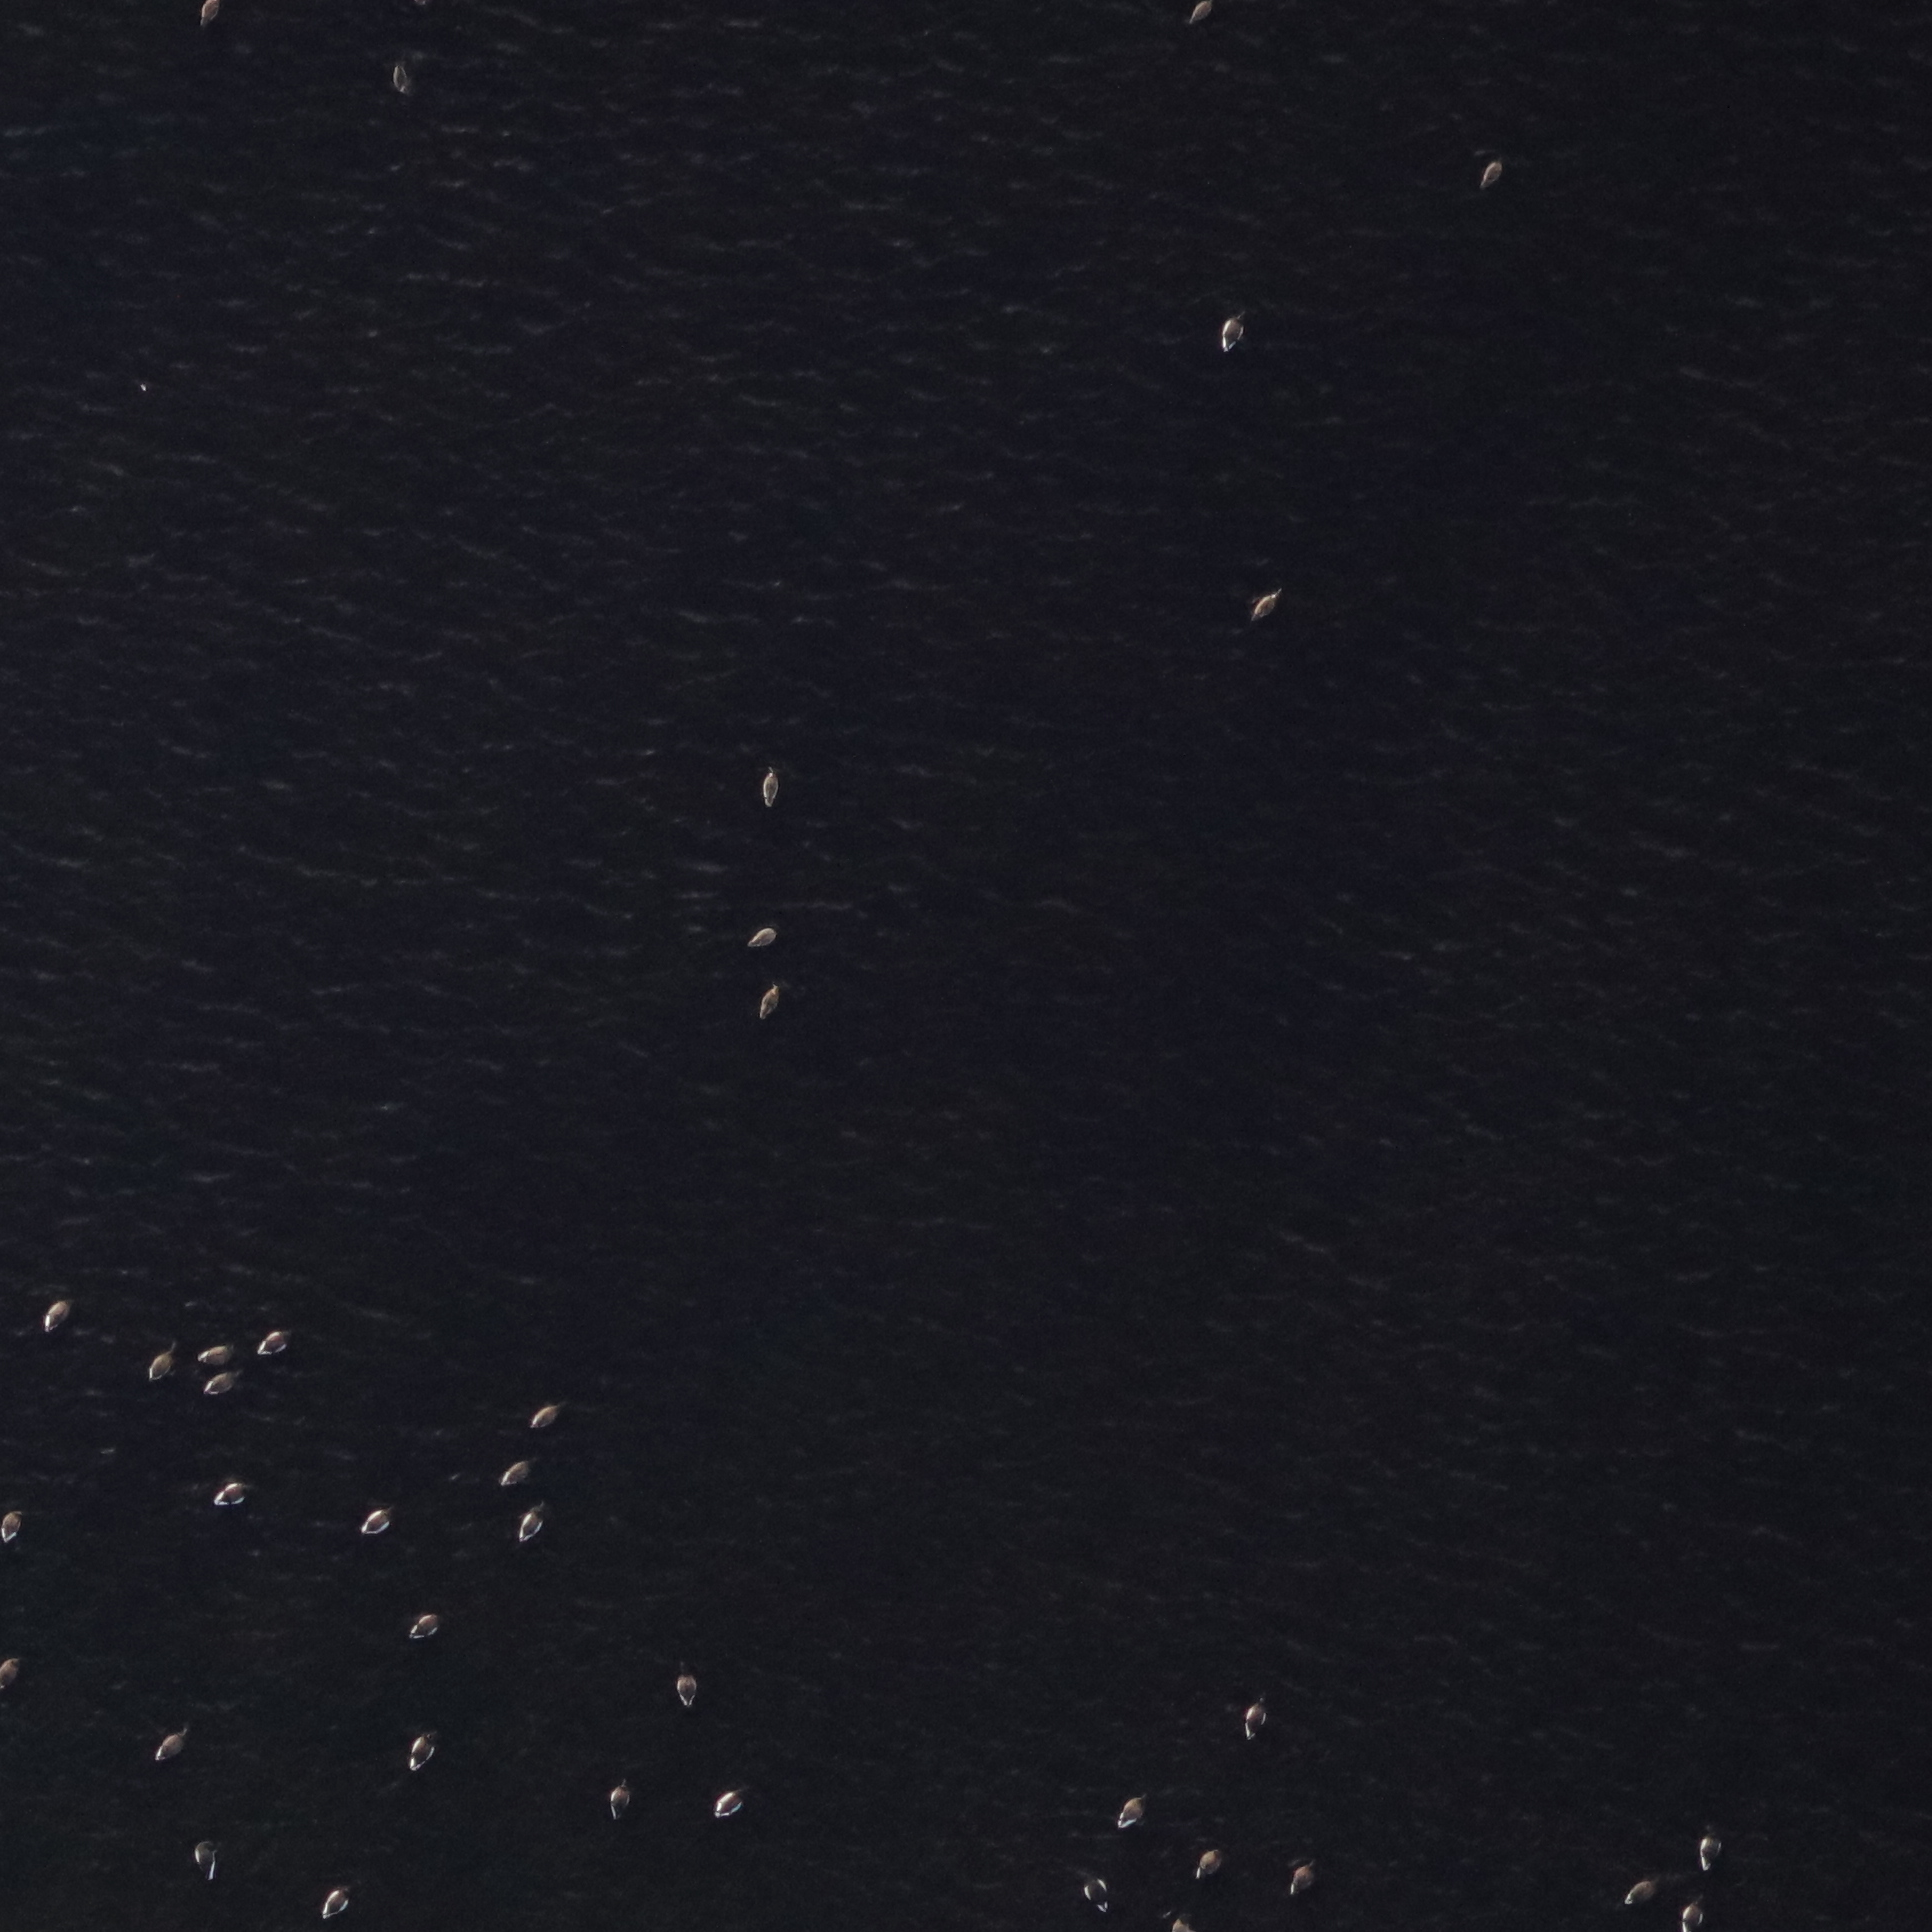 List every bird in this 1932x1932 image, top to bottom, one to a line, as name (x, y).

other bird (214, 8)
other bird (1199, 14)
other bird (396, 82)
other bird (1495, 167)
brant (1234, 333)
other bird (1260, 600)
brant (771, 786)
other bird (765, 936)
other bird (772, 999)
other bird (54, 1315)
other bird (233, 1342)
brant (274, 1342)
other bird (159, 1364)
other bird (213, 1377)
other bird (543, 1414)
brant (517, 1472)
brant (234, 1493)
brant (10, 1522)
brant (376, 1522)
brant (531, 1524)
brant (426, 1626)
brant (6, 1671)
brant (687, 1685)
brant (1255, 1717)
brant (172, 1743)
brant (424, 1749)
brant (619, 1797)
brant (731, 1803)
brant (1132, 1811)
brant (1710, 1849)
brant (205, 1857)
brant (1210, 1861)
brant (1301, 1878)
brant (1640, 1892)
brant (1096, 1893)
brant (335, 1903)
brant (1692, 1918)